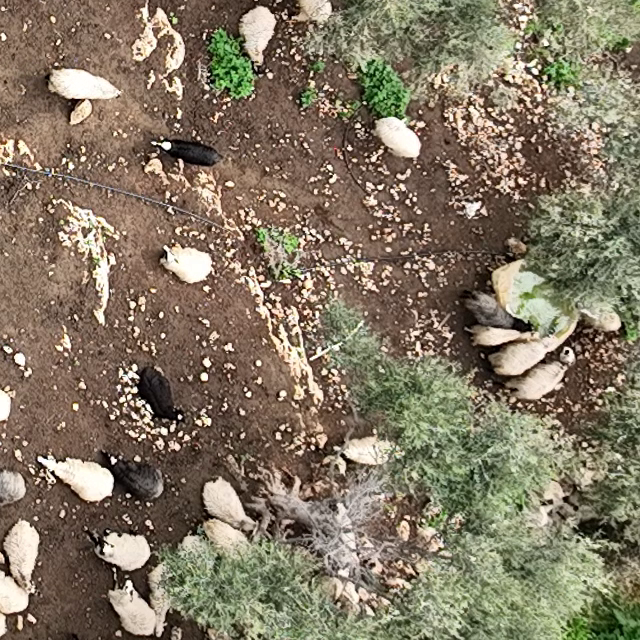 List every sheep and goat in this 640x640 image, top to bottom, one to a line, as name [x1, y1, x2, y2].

sheep [290, 0, 334, 26]
sheep [240, 7, 277, 76]
sheep [46, 66, 124, 101]
sheep [362, 115, 422, 161]
sheep [150, 140, 222, 165]
sheep [162, 244, 214, 284]
sheep [461, 290, 534, 330]
sheep [570, 290, 622, 331]
sheep [467, 326, 536, 347]
sheep [487, 332, 555, 375]
sheep [504, 347, 575, 400]
sheep [138, 361, 186, 423]
sheep [0, 380, 11, 424]
sheep [334, 436, 404, 465]
sheep [97, 449, 165, 500]
sheep [36, 453, 114, 502]
sheep [0, 461, 28, 506]
sheep [203, 475, 261, 533]
sheep [271, 492, 340, 534]
sheep [199, 518, 254, 558]
sheep [3, 519, 40, 594]
sheep [83, 525, 150, 571]
sheep [180, 534, 220, 573]
sheep [0, 549, 30, 614]
sheep [148, 562, 183, 638]
sheep [111, 566, 154, 636]
sheep [0, 589, 5, 639]